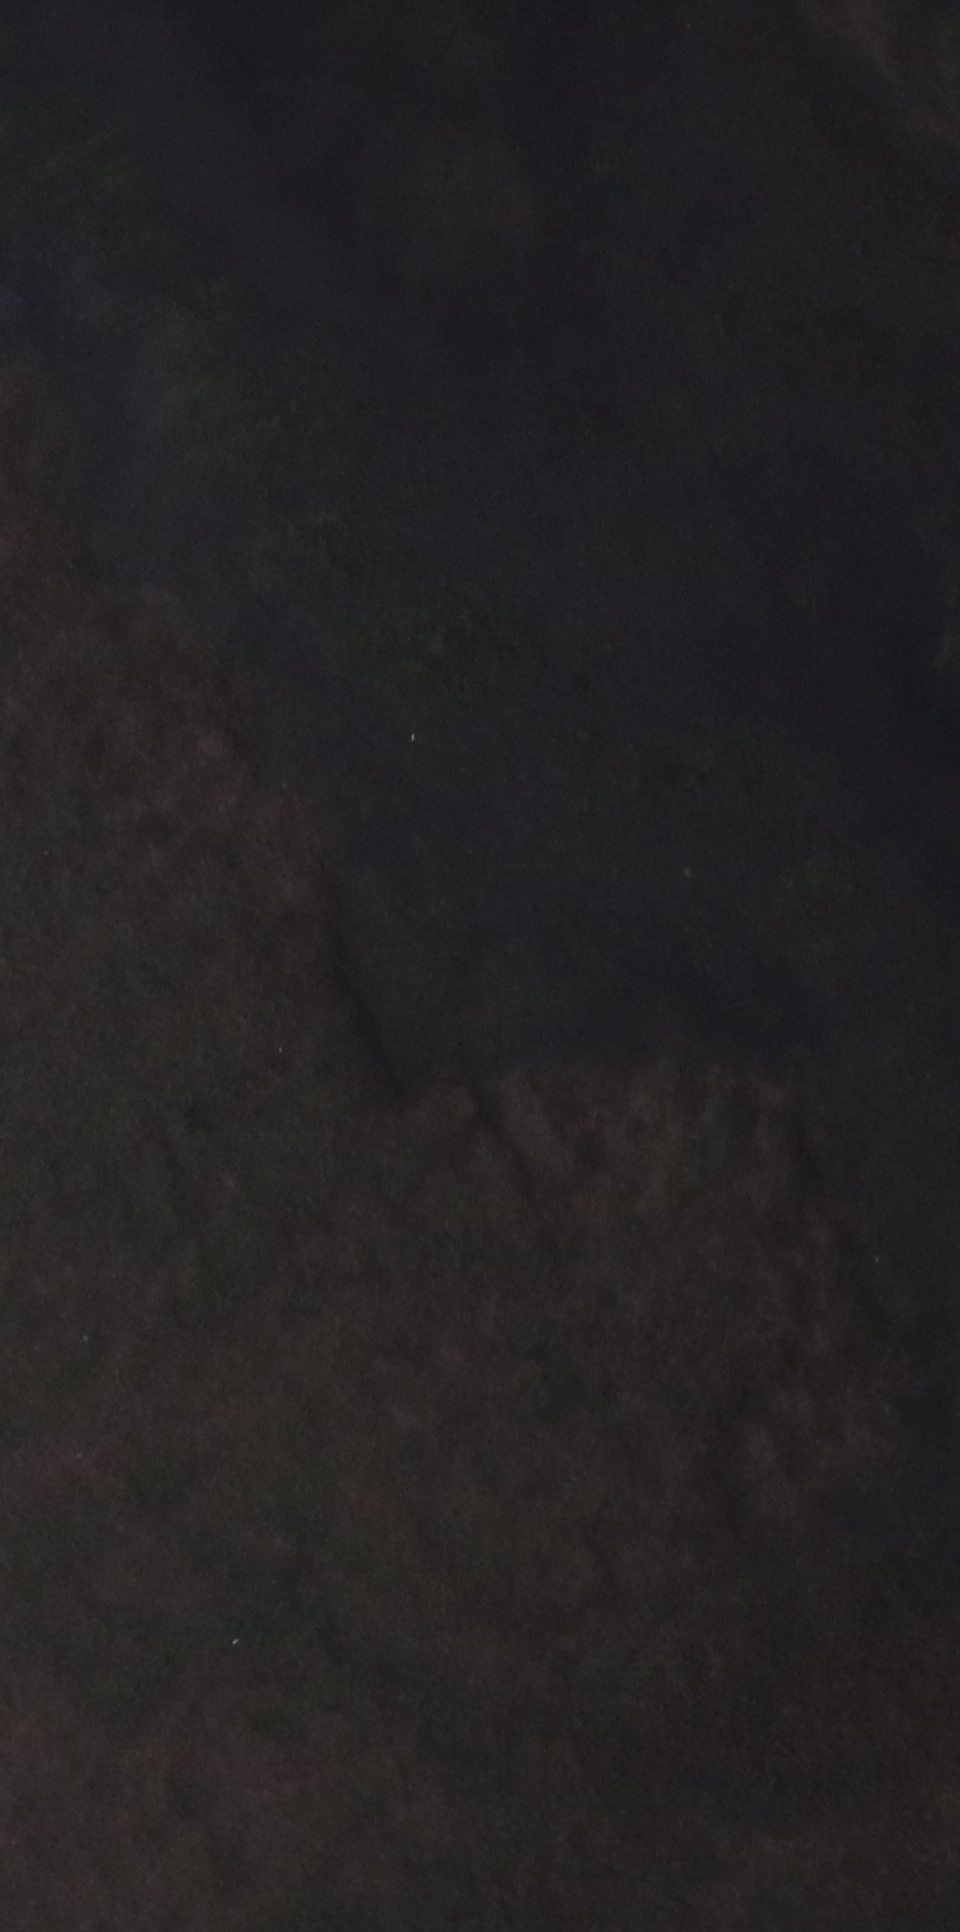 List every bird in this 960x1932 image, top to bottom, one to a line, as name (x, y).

None